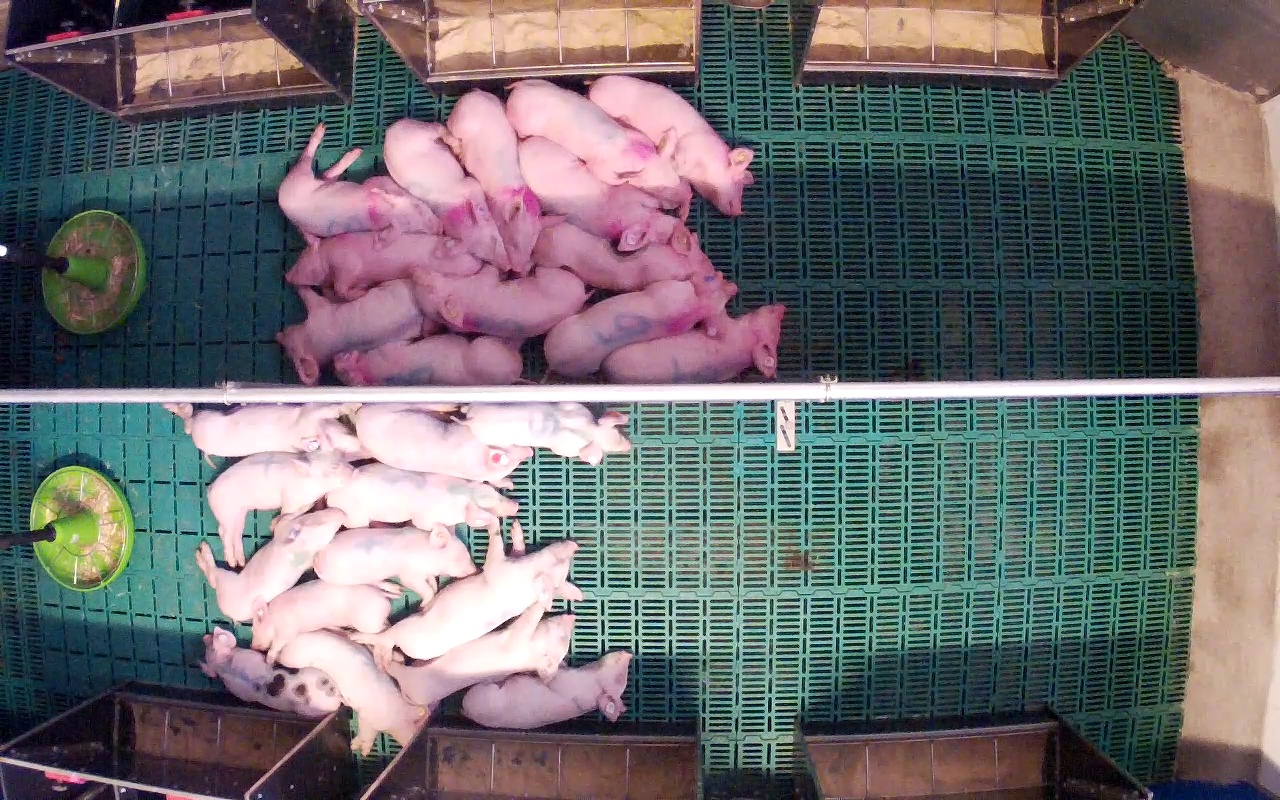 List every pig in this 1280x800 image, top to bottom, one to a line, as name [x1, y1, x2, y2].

pig [583, 75, 756, 223]
pig [504, 79, 691, 206]
pig [445, 85, 566, 278]
pig [381, 115, 516, 271]
pig [276, 121, 444, 253]
pig [516, 137, 683, 250]
pig [527, 220, 717, 293]
pig [285, 228, 484, 301]
pig [407, 262, 593, 338]
pig [539, 272, 740, 383]
pig [274, 278, 425, 386]
pig [596, 303, 789, 382]
pig [333, 334, 533, 387]
pig [163, 403, 374, 471]
pig [352, 403, 533, 491]
pig [450, 405, 633, 469]
pig [206, 450, 360, 568]
pig [327, 464, 521, 531]
pig [196, 507, 350, 621]
pig [342, 518, 587, 662]
pig [314, 523, 485, 607]
pig [250, 578, 405, 666]
pig [364, 601, 577, 706]
pig [199, 623, 340, 717]
pig [279, 630, 431, 758]
pig [461, 642, 637, 730]